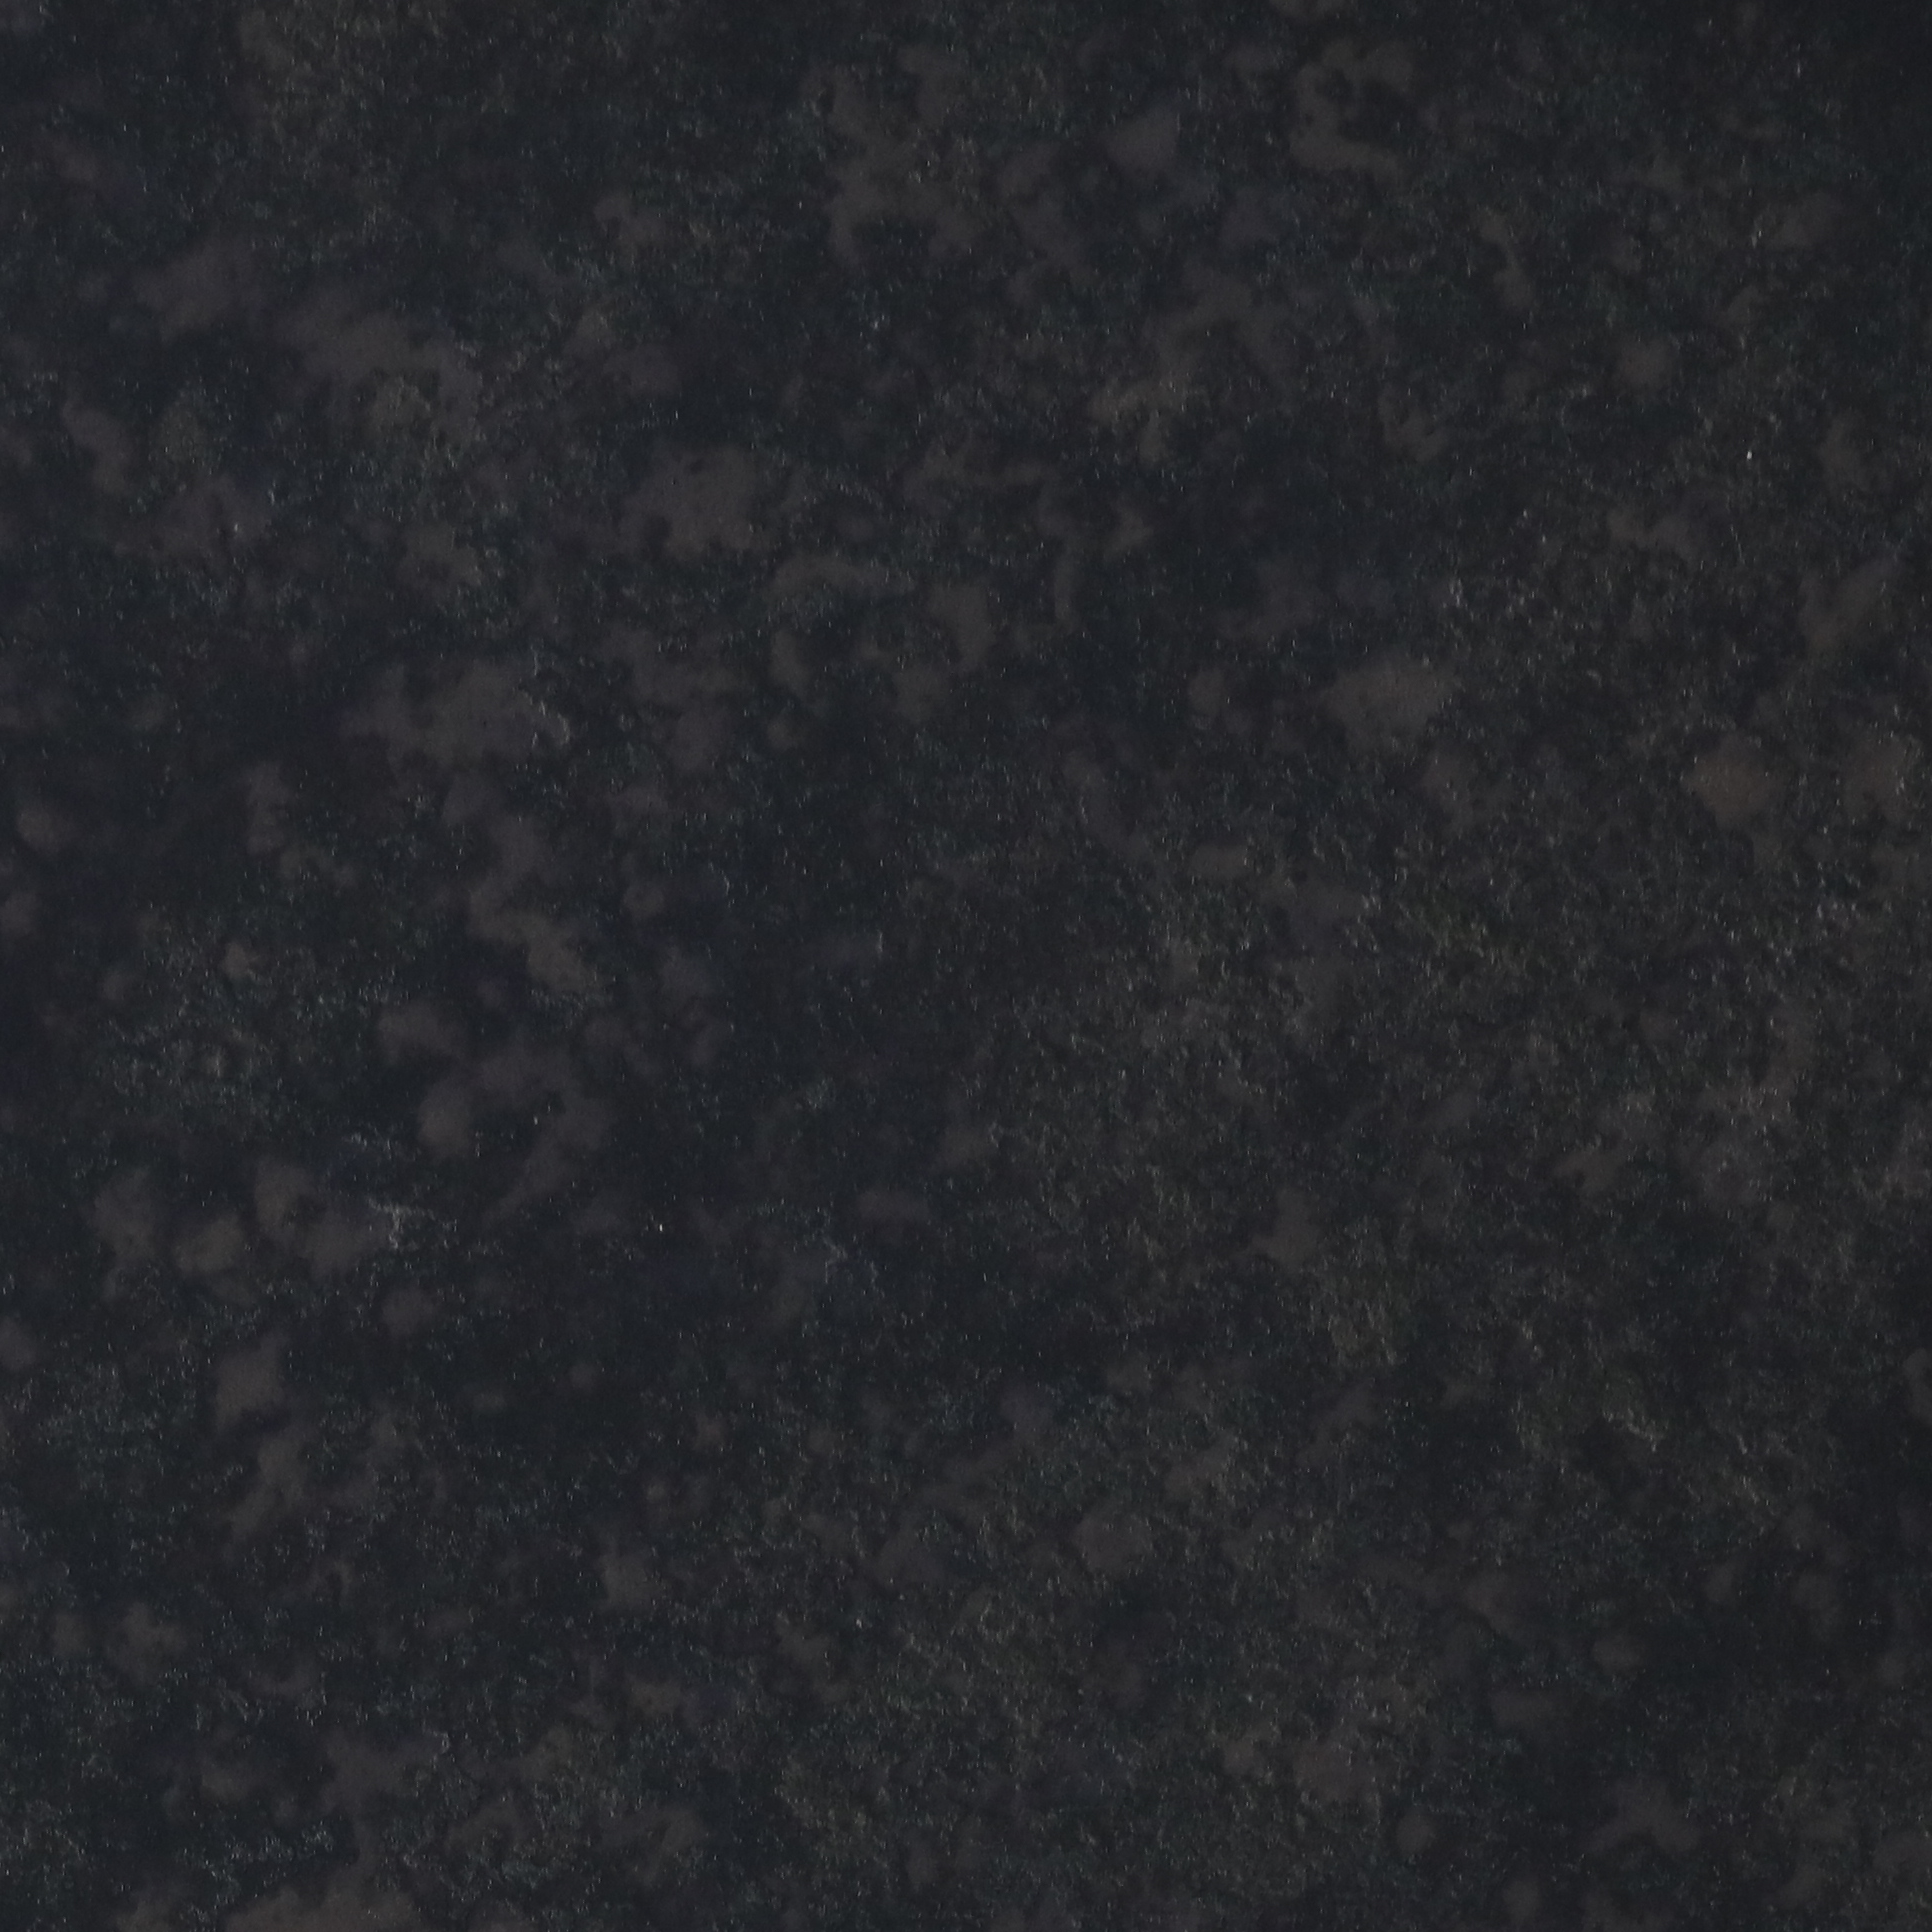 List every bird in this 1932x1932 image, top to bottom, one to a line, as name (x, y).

None